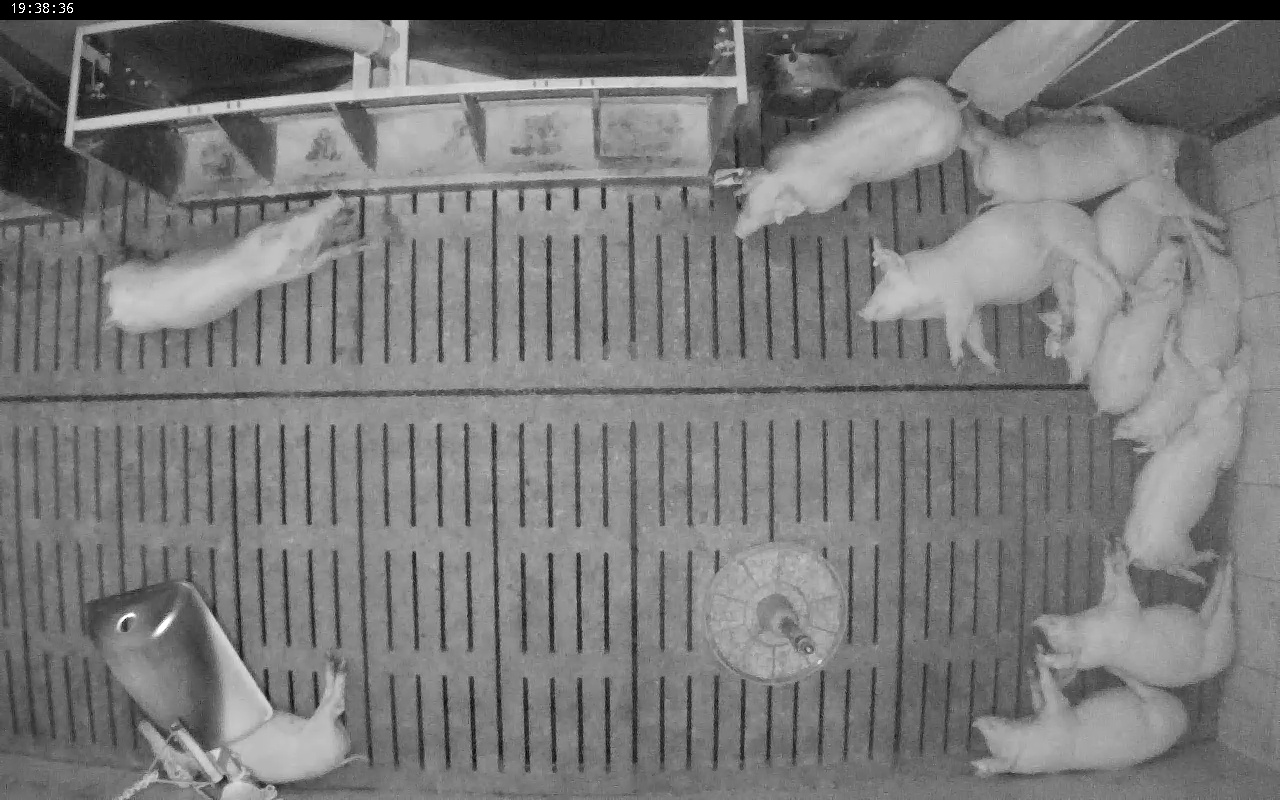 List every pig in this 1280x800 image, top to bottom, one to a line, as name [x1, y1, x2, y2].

pig [733, 78, 970, 240]
pig [957, 103, 1186, 217]
pig [1036, 173, 1235, 387]
pig [97, 193, 368, 338]
pig [856, 200, 1129, 377]
pig [1112, 216, 1244, 456]
pig [1084, 243, 1188, 419]
pig [1122, 343, 1255, 585]
pig [1030, 536, 1242, 689]
pig [969, 645, 1187, 783]
pig [138, 649, 374, 790]